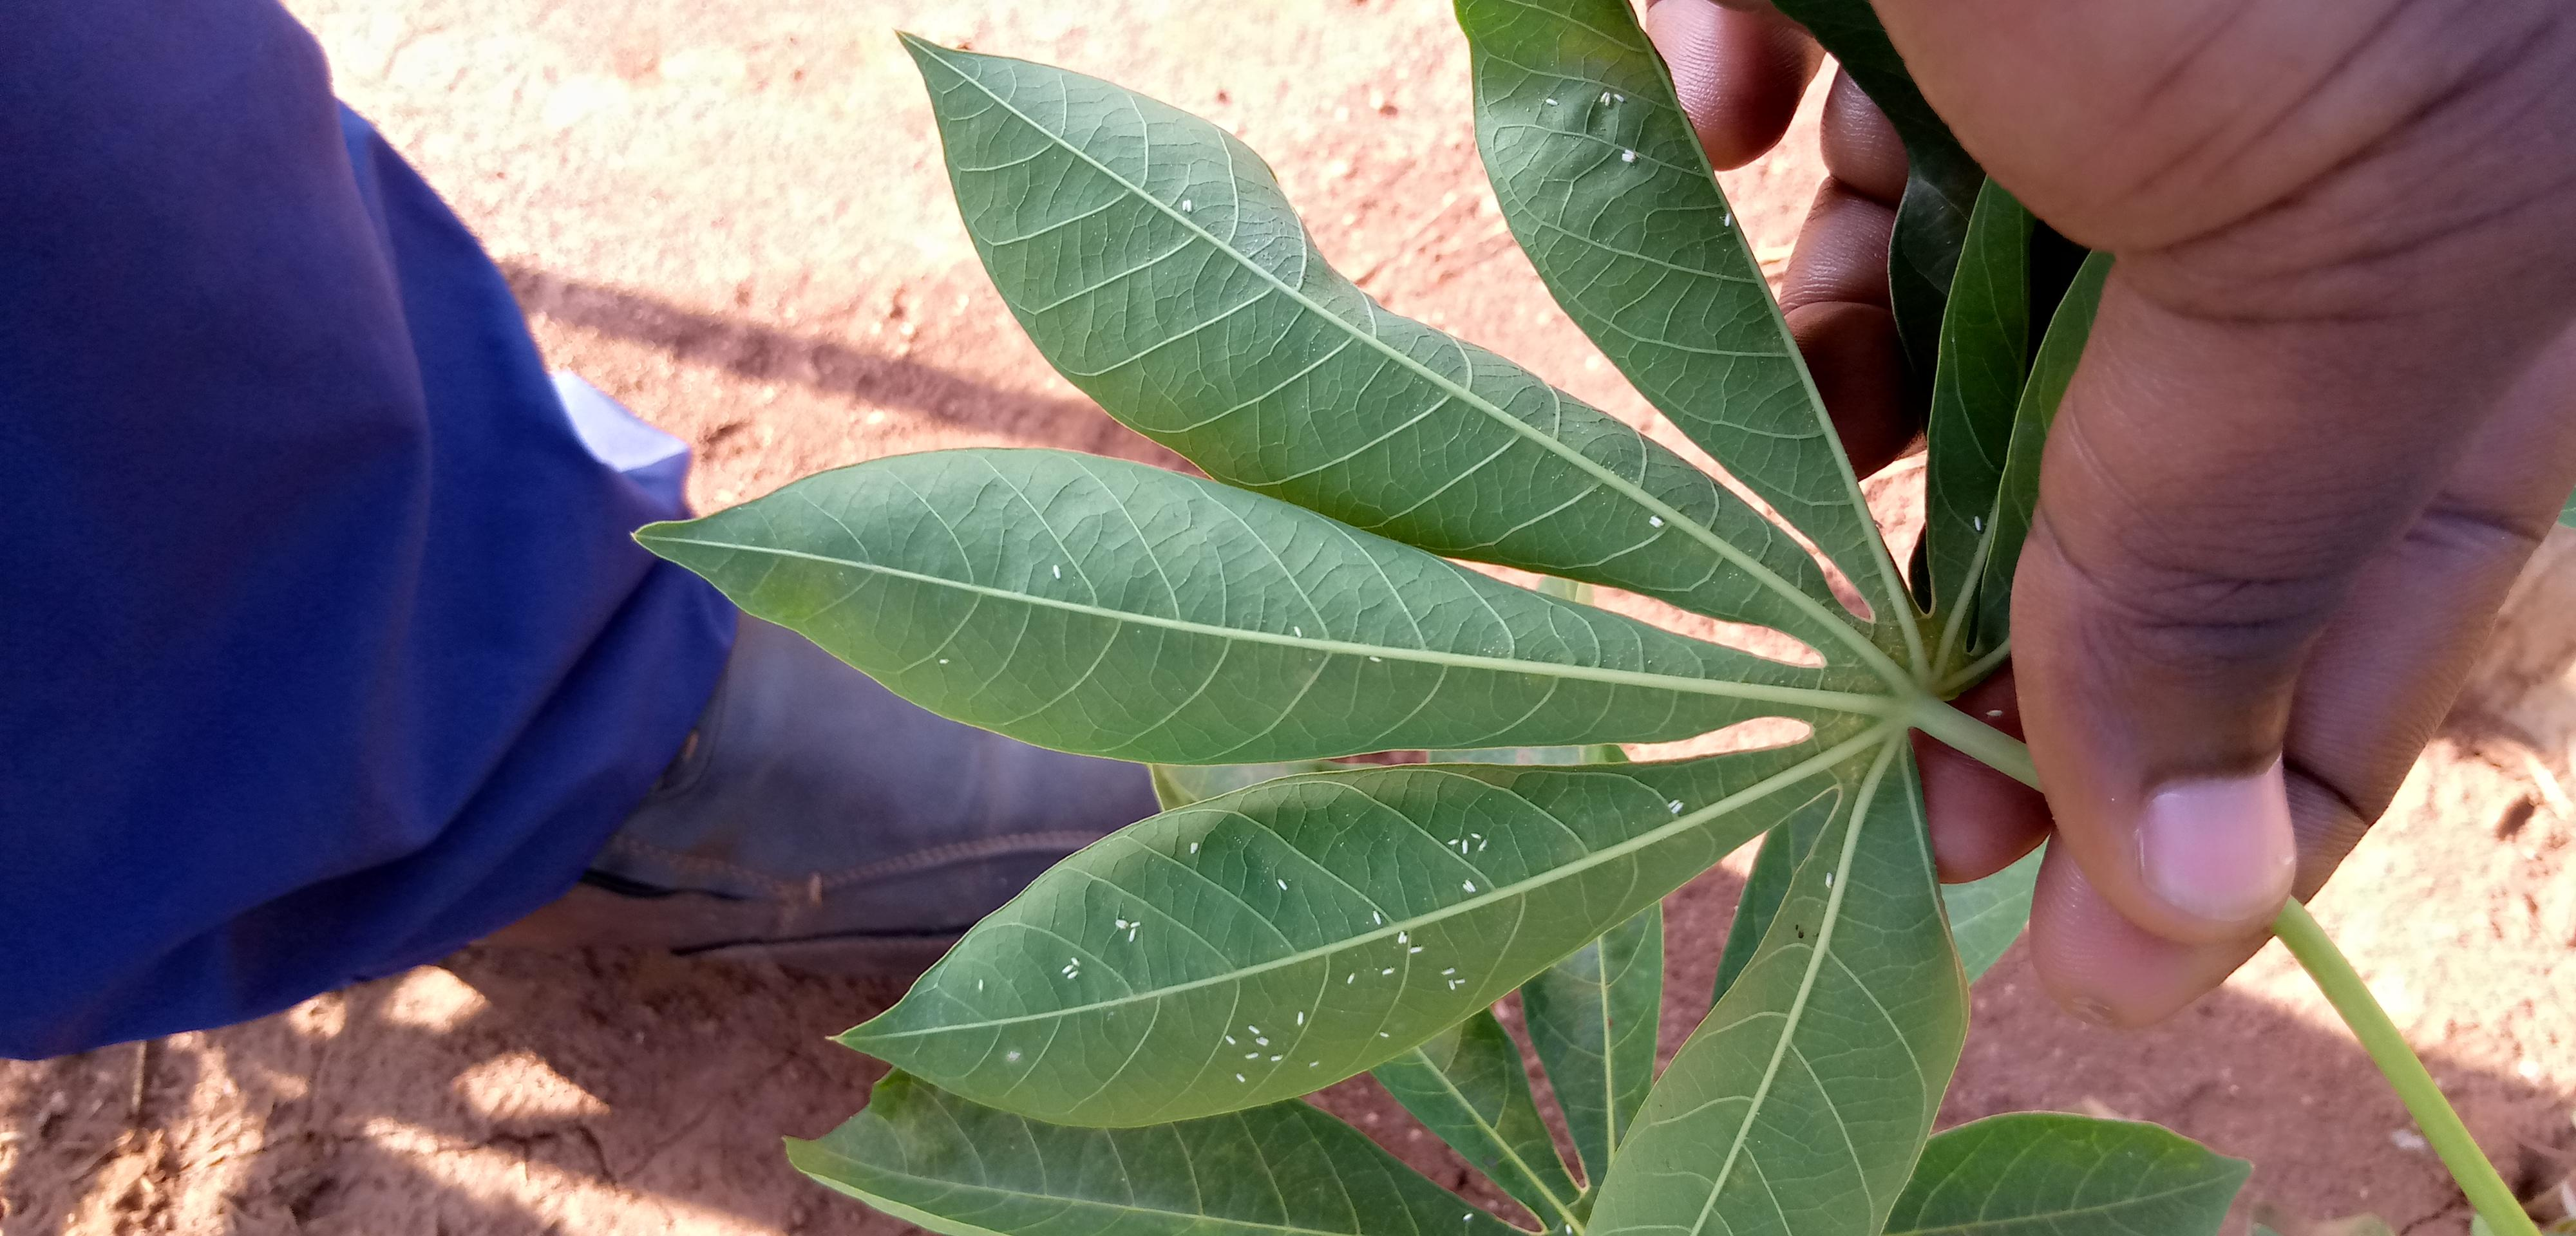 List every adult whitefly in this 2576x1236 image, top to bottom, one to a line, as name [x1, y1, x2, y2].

whitefly [1600, 90, 1608, 104]
whitefly [1604, 91, 1611, 108]
whitefly [1613, 92, 1626, 104]
whitefly [1543, 96, 1561, 109]
whitefly [1623, 148, 1636, 155]
whitefly [1620, 153, 1636, 158]
whitefly [1619, 156, 1637, 165]
whitefly [1187, 198, 1195, 214]
whitefly [1180, 198, 1186, 214]
whitefly [1721, 209, 1732, 229]
whitefly [1973, 513, 1984, 533]
whitefly [1650, 514, 1666, 529]
whitefly [1647, 519, 1662, 530]
whitefly [1048, 561, 1066, 584]
whitefly [1292, 624, 1305, 639]
whitefly [1367, 655, 1384, 665]
whitefly [936, 656, 953, 668]
whitefly [1984, 706, 2005, 719]
whitefly [1667, 797, 1680, 810]
whitefly [1671, 801, 1685, 815]
whitefly [1470, 831, 1483, 841]
whitefly [1445, 836, 1460, 847]
whitefly [1460, 836, 1470, 857]
whitefly [1477, 838, 1488, 853]
whitefly [1188, 839, 1202, 856]
whitefly [1824, 868, 1835, 894]
whitefly [1275, 876, 1290, 893]
whitefly [1464, 878, 1478, 894]
whitefly [1461, 881, 1473, 895]
whitefly [1371, 909, 1384, 927]
whitefly [1113, 917, 1130, 931]
whitefly [1130, 919, 1142, 930]
whitefly [1128, 928, 1137, 944]
whitefly [1396, 930, 1405, 946]
whitefly [1403, 934, 1408, 945]
whitefly [1409, 942, 1424, 956]
whitefly [1070, 955, 1081, 969]
whitefly [1061, 964, 1075, 975]
whitefly [1379, 964, 1396, 977]
whitefly [1437, 966, 1457, 976]
whitefly [1067, 969, 1079, 980]
whitefly [1345, 970, 1358, 988]
whitefly [976, 976, 986, 995]
whitefly [1447, 977, 1457, 992]
whitefly [1454, 977, 1466, 986]
whitefly [1294, 1008, 1309, 1027]
whitefly [1247, 1024, 1262, 1035]
whitefly [1376, 1029, 1391, 1040]
whitefly [1224, 1033, 1238, 1047]
whitefly [1253, 1035, 1270, 1048]
whitefly [1243, 1051, 1262, 1062]
whitefly [1267, 1053, 1285, 1063]
whitefly [1307, 1058, 1321, 1071]
whitefly [1234, 1071, 1248, 1084]
whitefly [1459, 1209, 1475, 1222]
whitefly [1563, 1221, 1575, 1236]